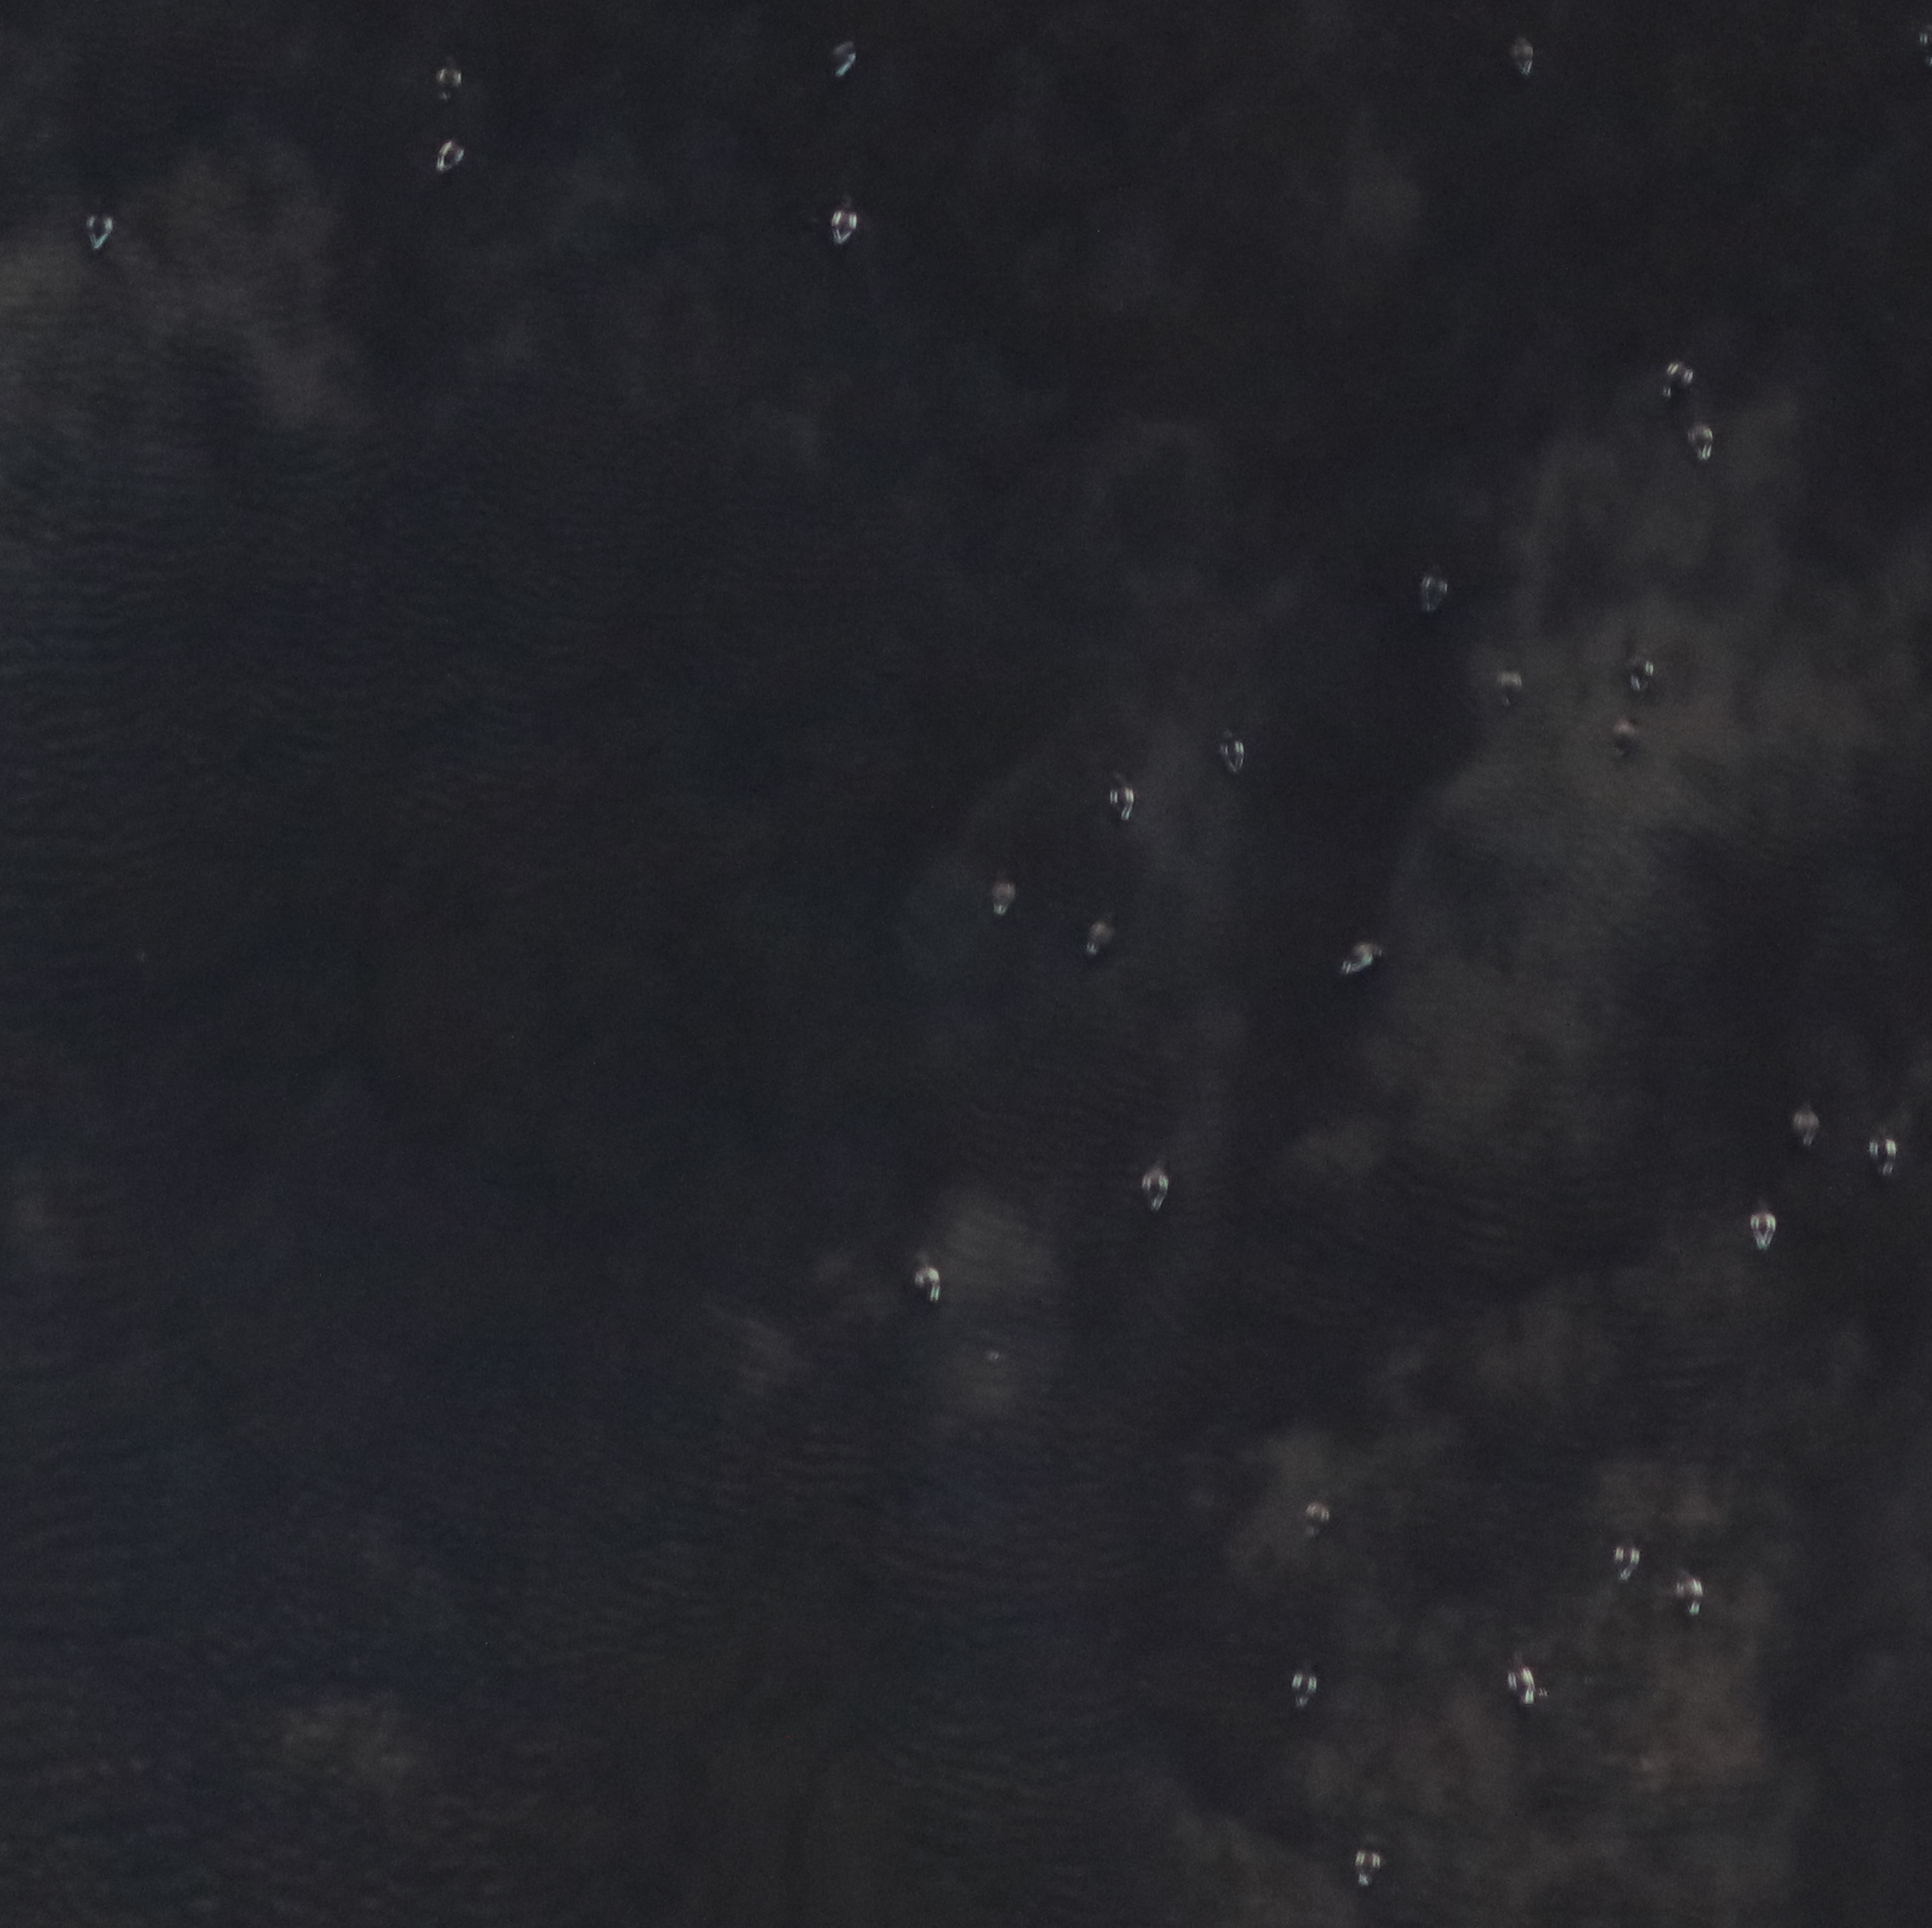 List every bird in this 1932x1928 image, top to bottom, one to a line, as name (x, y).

brant (1930, 44)
brant (841, 56)
brant (1520, 57)
brant (444, 71)
brant (444, 159)
brant (846, 222)
brant (99, 228)
brant (1672, 378)
brant (1714, 437)
brant (1436, 594)
brant (1646, 664)
brant (1516, 683)
brant (1617, 742)
brant (1234, 752)
brant (1123, 797)
brant (997, 887)
brant (1104, 935)
brant (1365, 954)
brant (1808, 1122)
brant (1884, 1152)
brant (1155, 1183)
brant (1764, 1236)
brant (919, 1288)
brant (1314, 1517)
brant (1628, 1563)
brant (1689, 1590)
brant (1522, 1681)
brant (1312, 1690)
brant (1365, 1864)